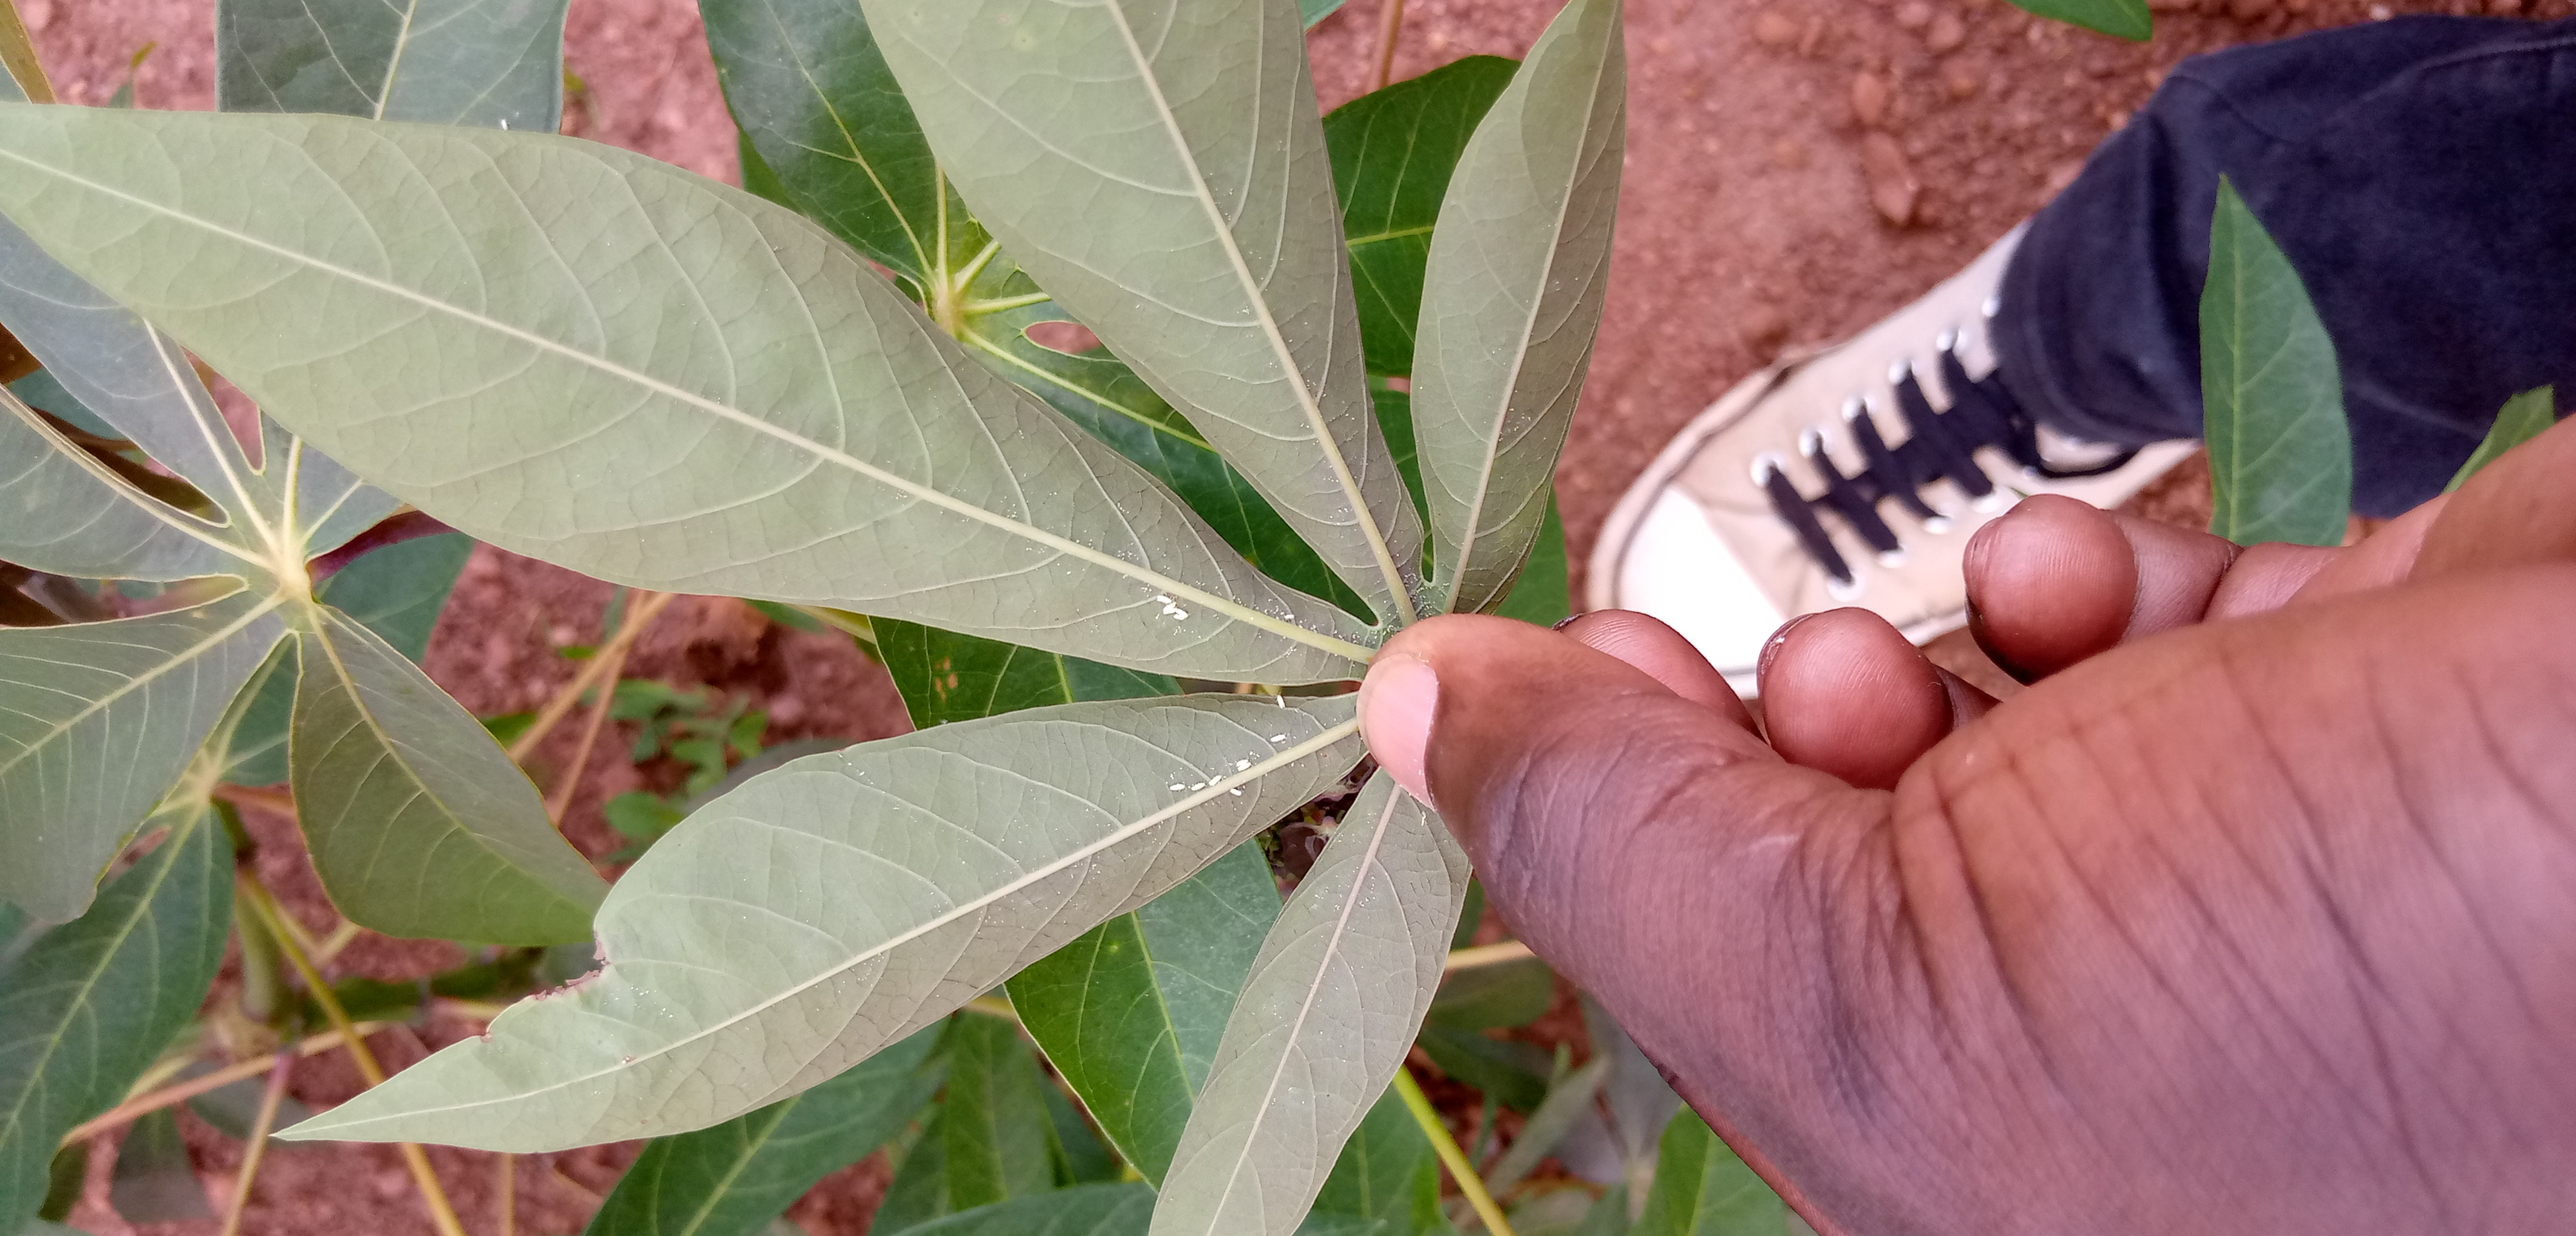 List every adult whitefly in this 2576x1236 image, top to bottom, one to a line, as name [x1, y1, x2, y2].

whitefly [499, 118, 511, 130]
whitefly [1156, 594, 1173, 604]
whitefly [1162, 603, 1176, 614]
whitefly [1174, 606, 1189, 615]
whitefly [1282, 613, 1297, 622]
whitefly [1173, 613, 1187, 622]
whitefly [1275, 693, 1287, 709]
whitefly [1269, 733, 1289, 743]
whitefly [1235, 758, 1249, 765]
whitefly [1238, 762, 1253, 775]
whitefly [1209, 772, 1223, 786]
whitefly [1191, 782, 1207, 792]
whitefly [1168, 782, 1185, 791]
whitefly [1228, 787, 1243, 797]